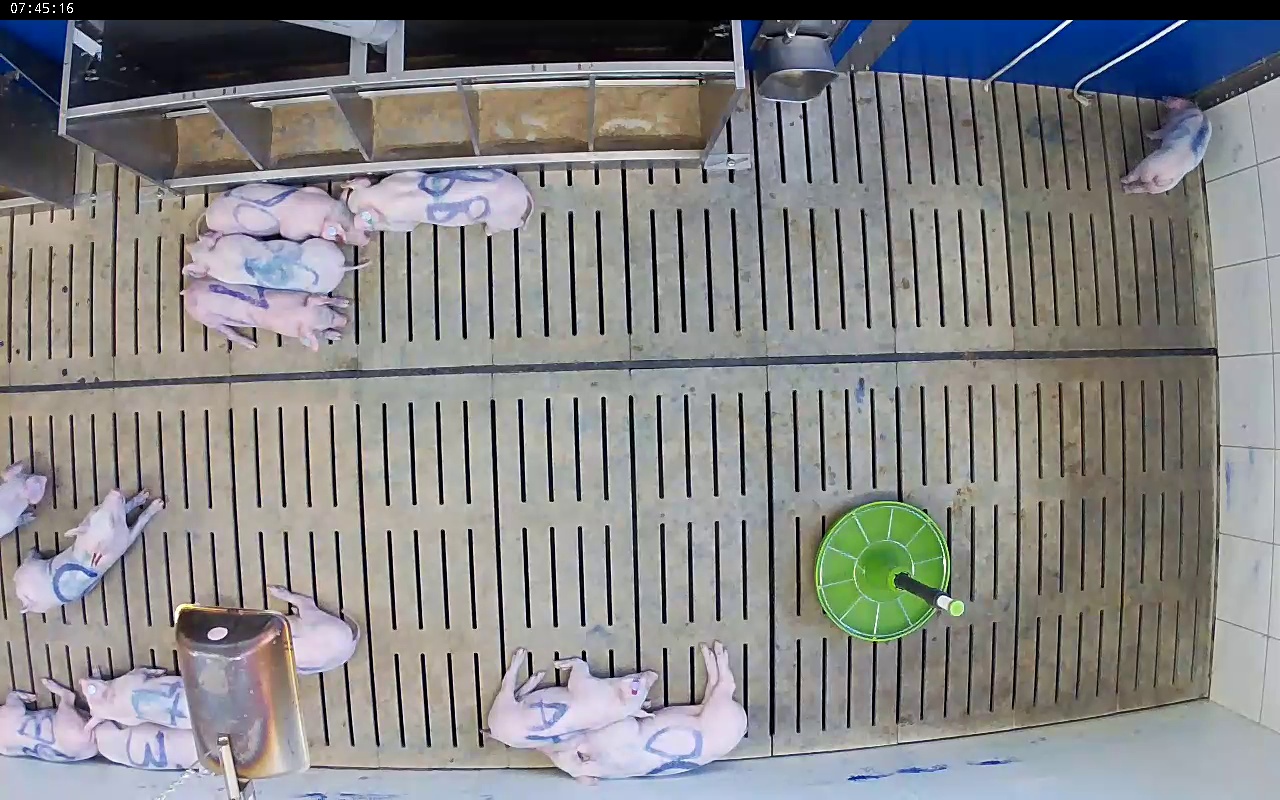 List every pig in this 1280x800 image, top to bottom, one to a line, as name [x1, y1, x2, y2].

pig [1120, 98, 1212, 198]
pig [338, 166, 536, 237]
pig [192, 181, 372, 248]
pig [182, 230, 373, 295]
pig [179, 281, 352, 352]
pig [1, 460, 49, 542]
pig [10, 487, 165, 617]
pig [268, 585, 361, 676]
pig [538, 640, 752, 786]
pig [482, 648, 657, 750]
pig [77, 667, 192, 733]
pig [0, 679, 101, 763]
pig [93, 722, 207, 773]